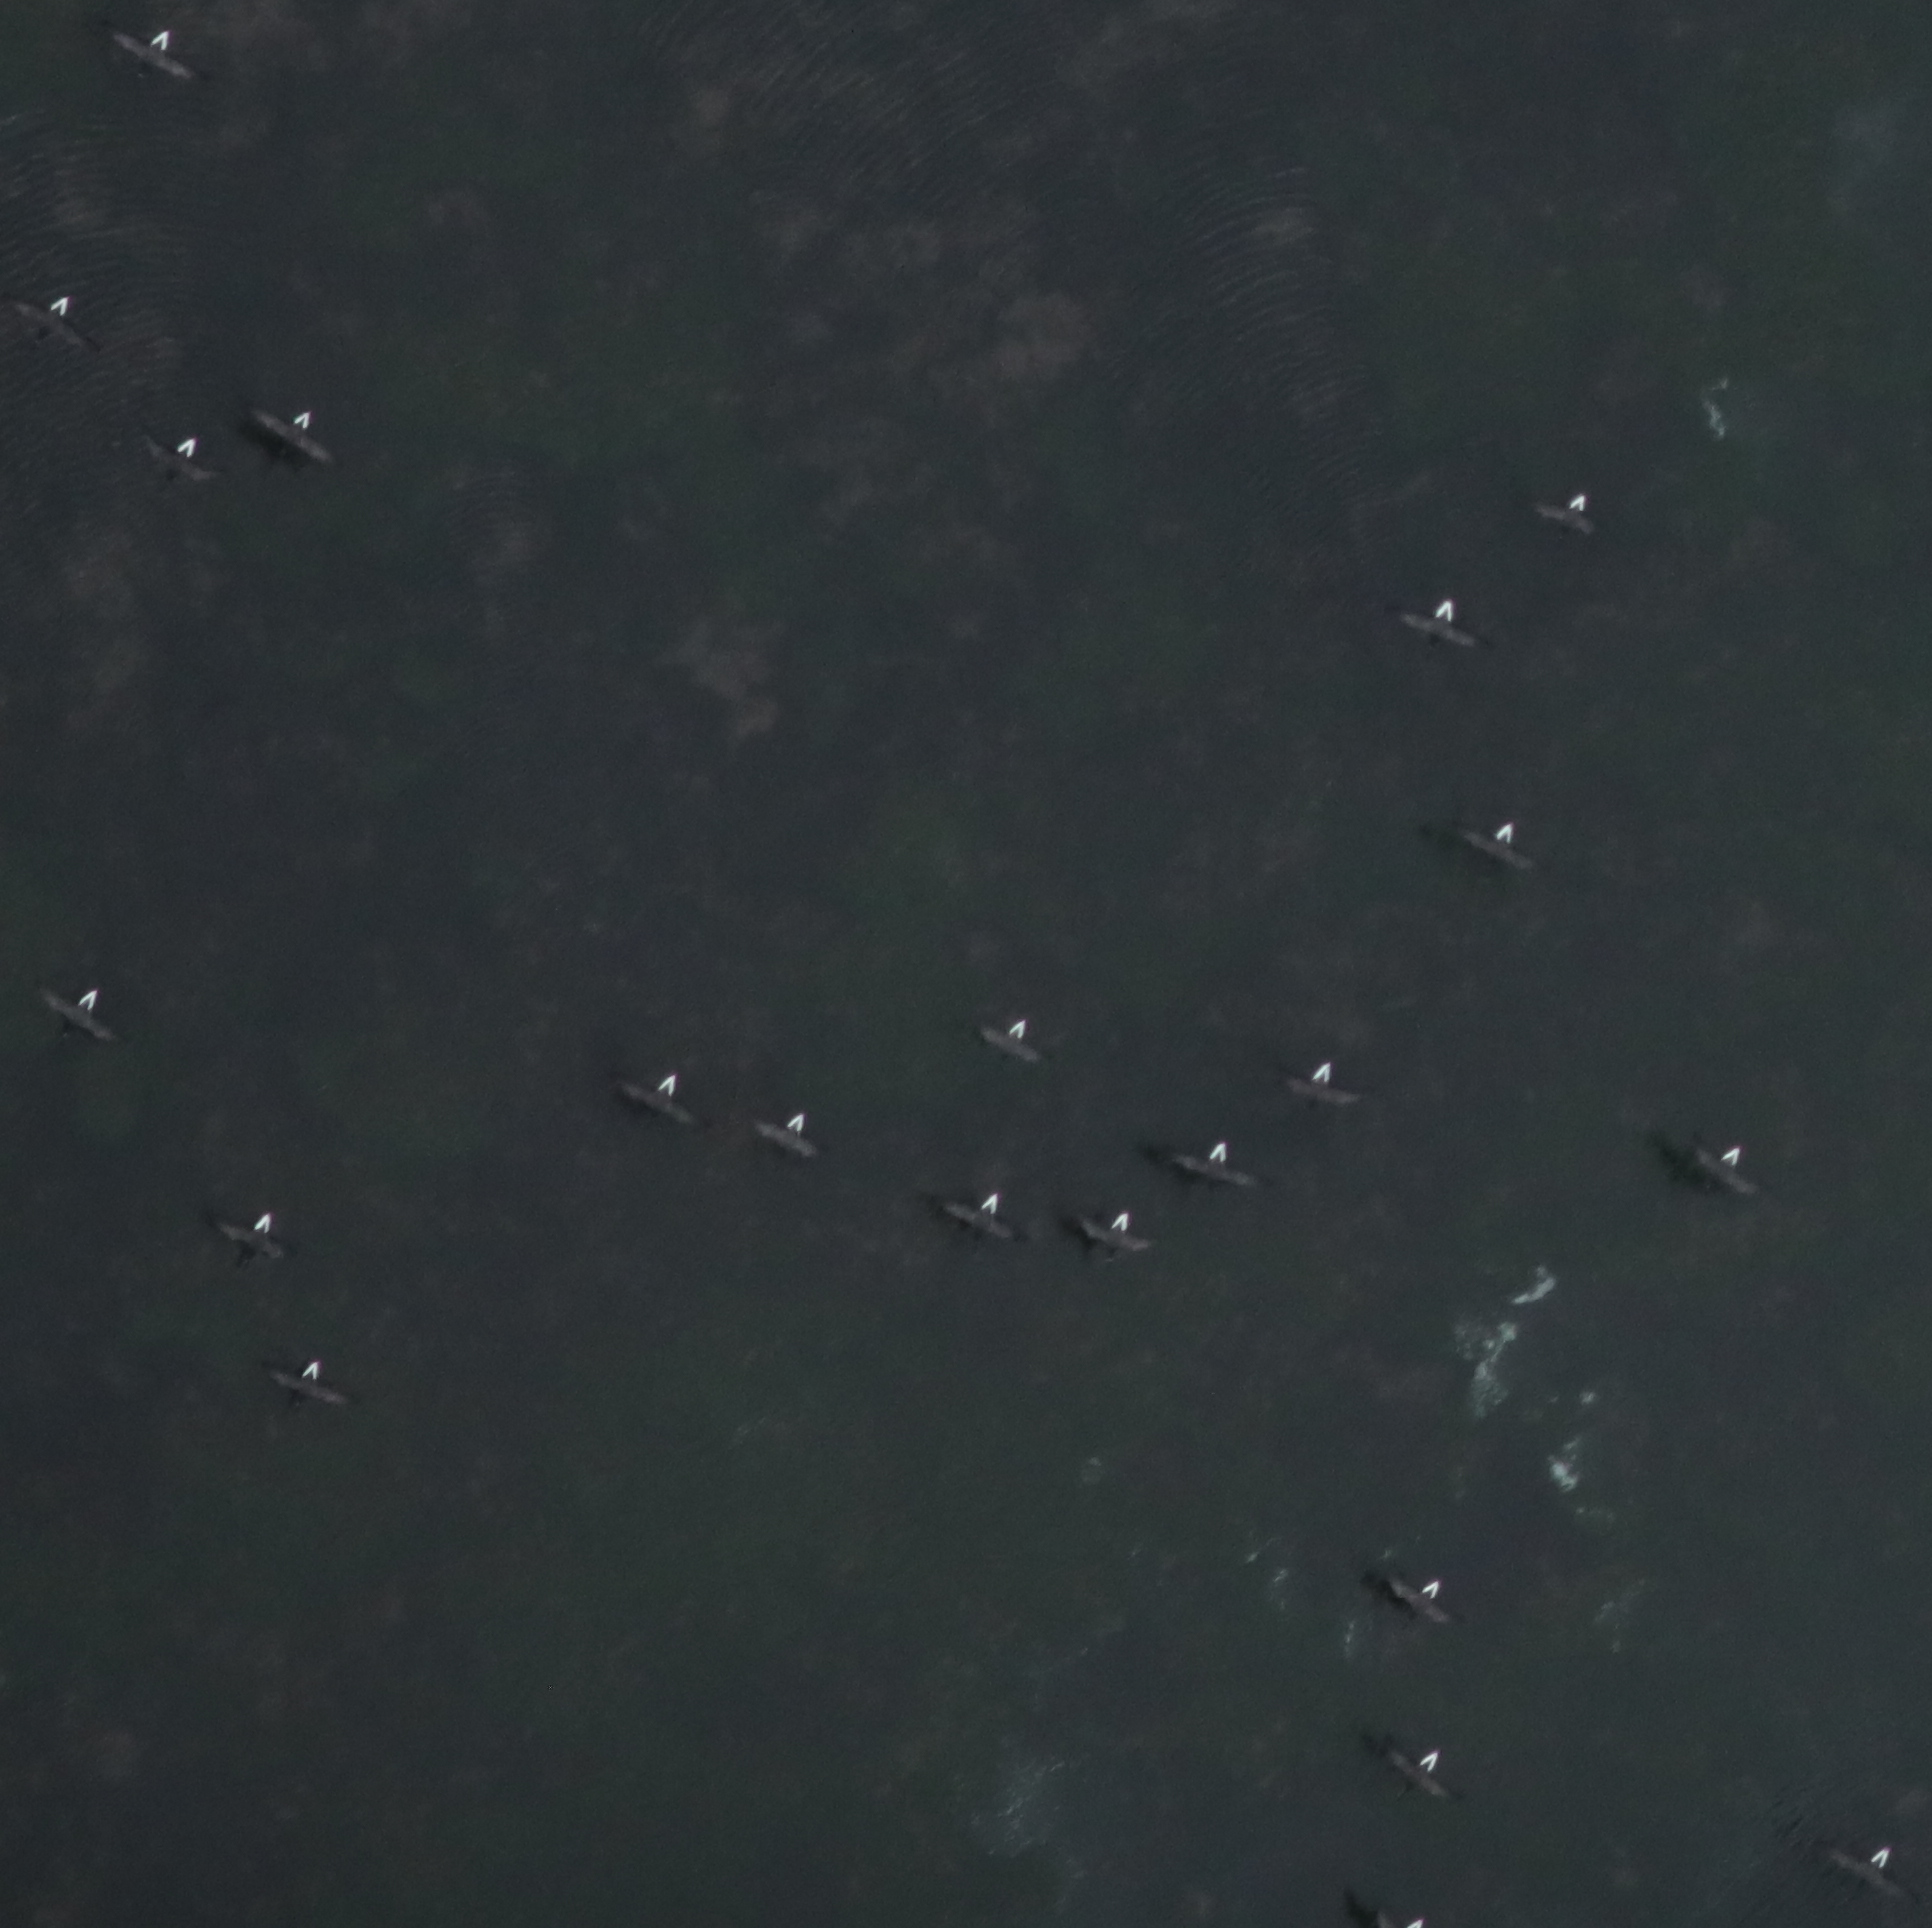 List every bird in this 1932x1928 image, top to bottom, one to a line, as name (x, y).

brant (152, 57)
brant (50, 322)
brant (289, 435)
brant (173, 461)
brant (1568, 512)
brant (1443, 616)
brant (1501, 838)
brant (84, 1011)
brant (1017, 1035)
brant (1319, 1076)
brant (664, 1092)
brant (791, 1132)
brant (1212, 1168)
brant (1723, 1170)
brant (986, 1212)
brant (250, 1238)
brant (1114, 1238)
brant (308, 1380)
brant (1426, 1597)
brant (1415, 1775)
brant (1877, 1860)